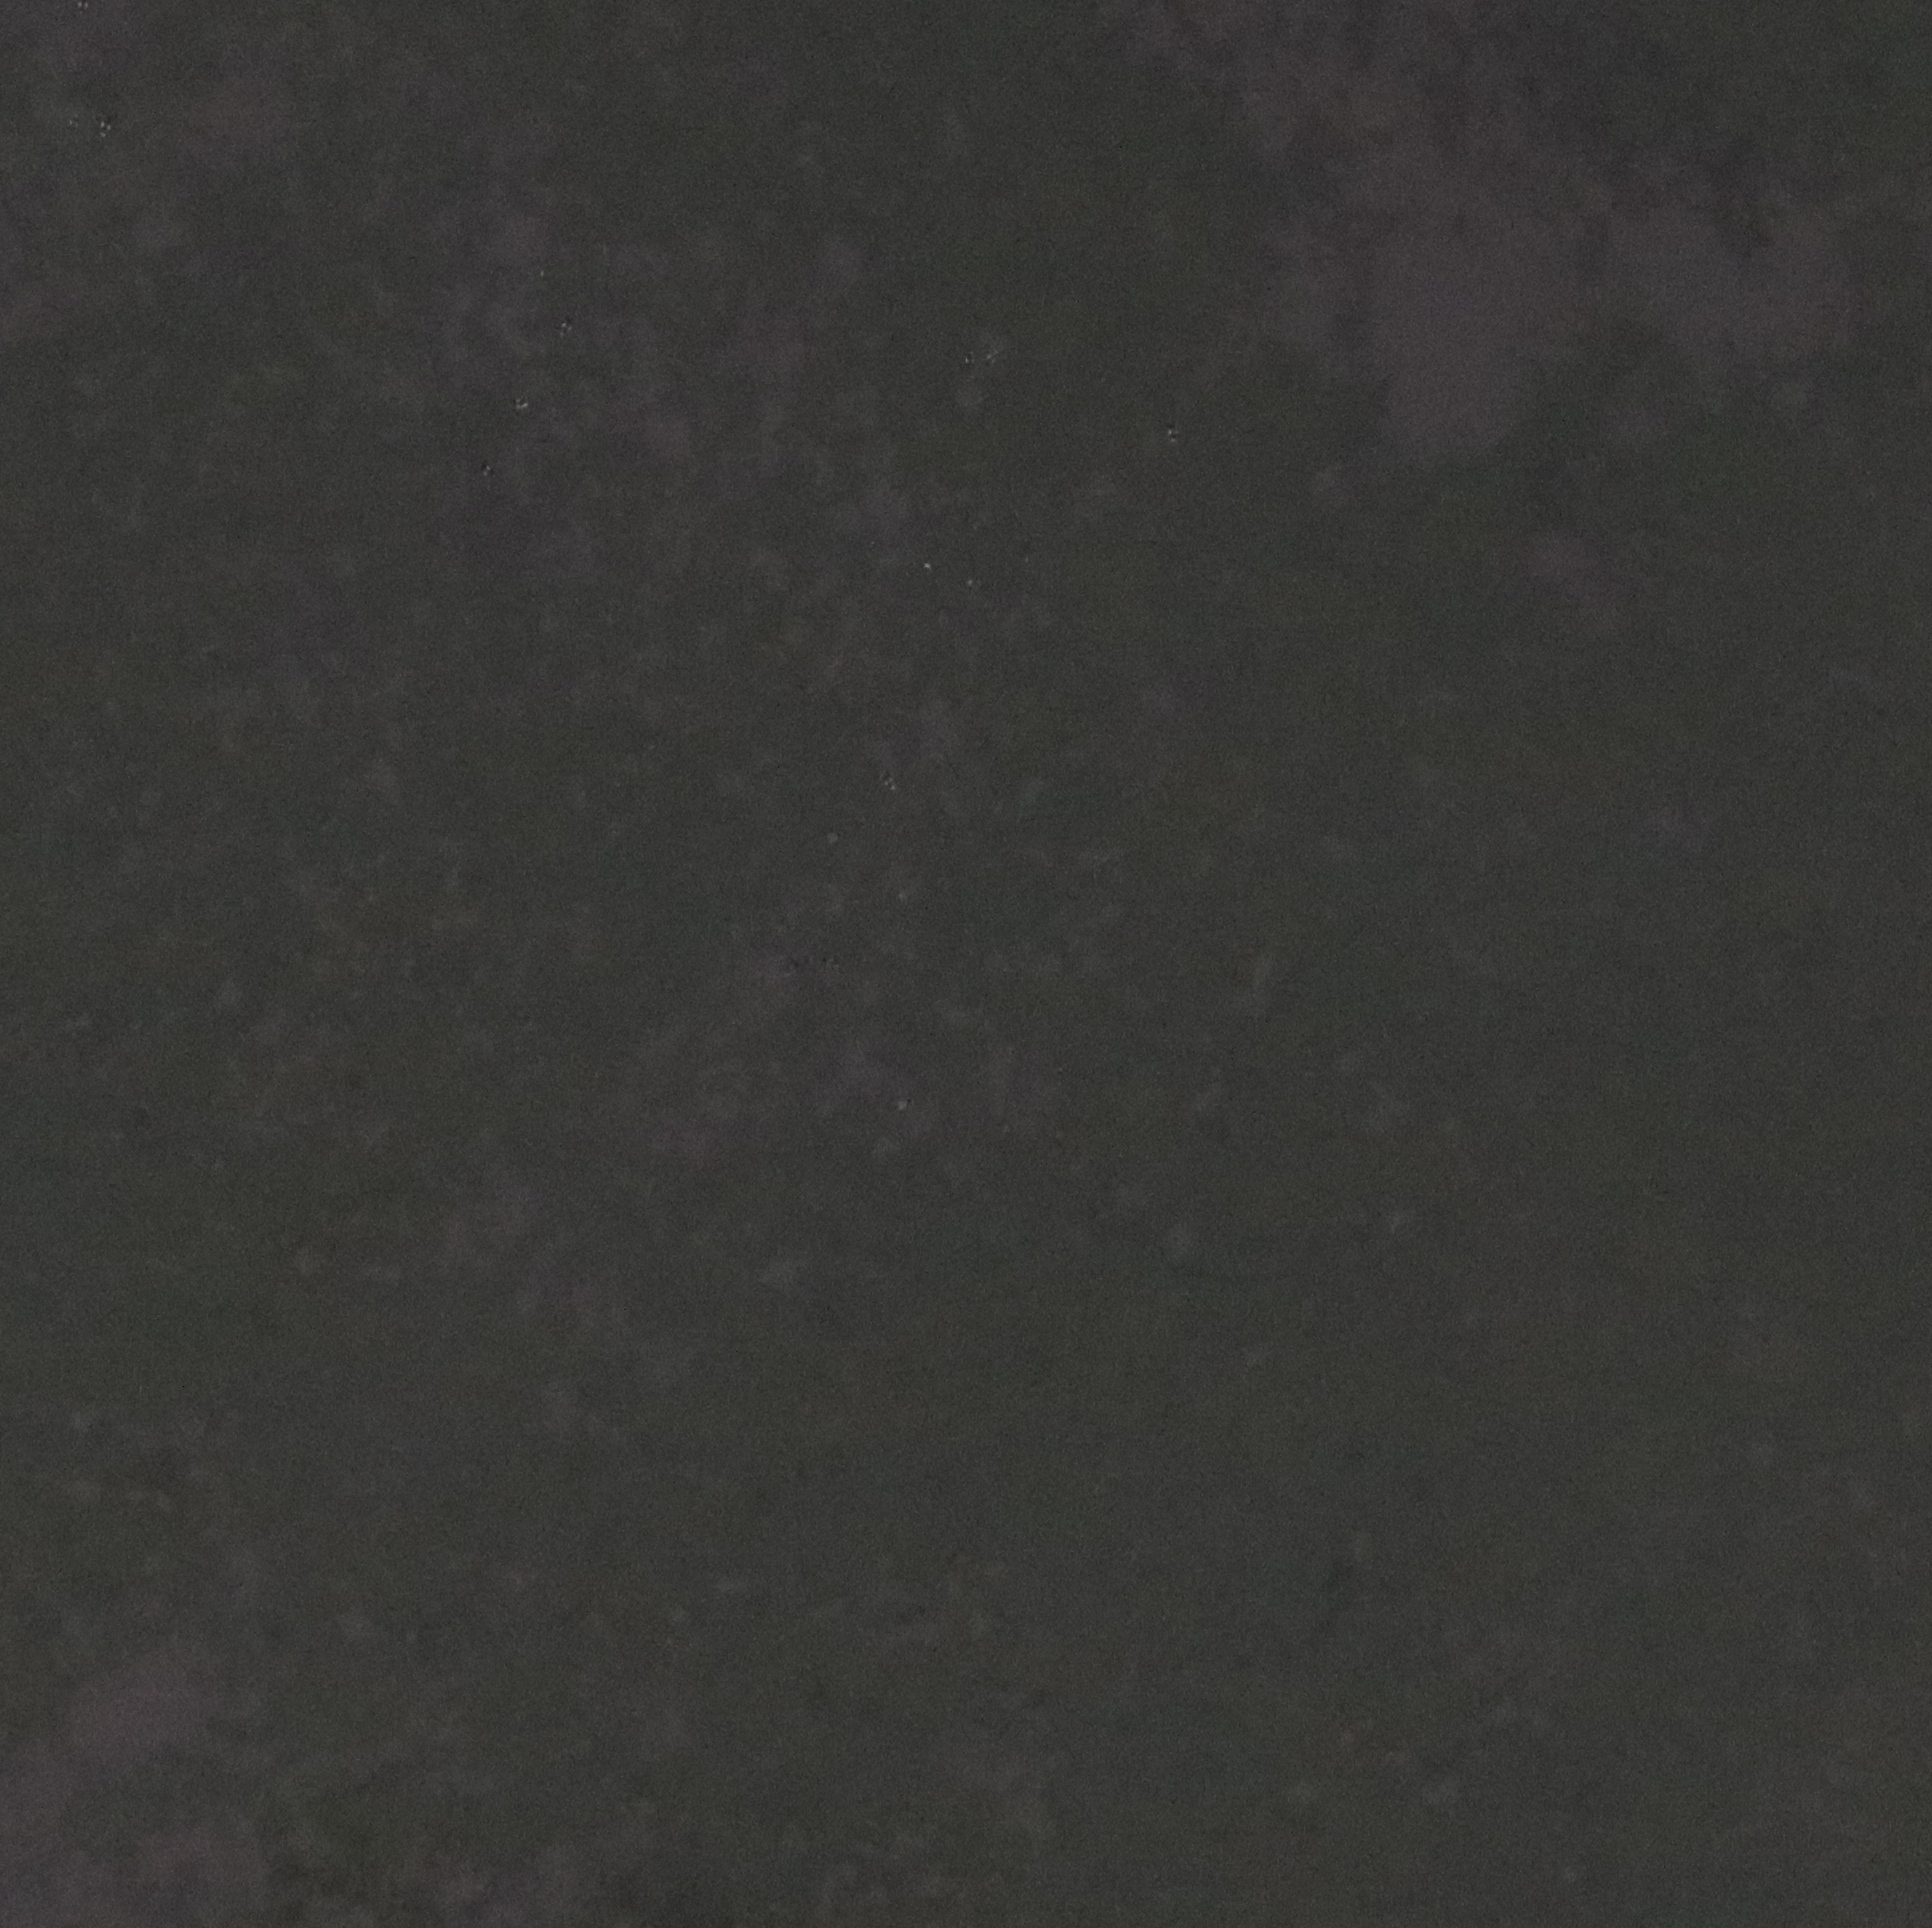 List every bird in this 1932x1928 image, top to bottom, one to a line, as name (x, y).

brant (87, 11)
brant (70, 125)
brant (106, 131)
brant (564, 329)
brant (968, 359)
brant (992, 360)
brant (518, 400)
brant (1171, 435)
brant (485, 470)
other bird (928, 562)
other bird (970, 582)
brant (890, 783)
other bird (832, 839)
other bird (902, 896)
other bird (832, 961)
other bird (788, 966)
other bird (901, 1100)